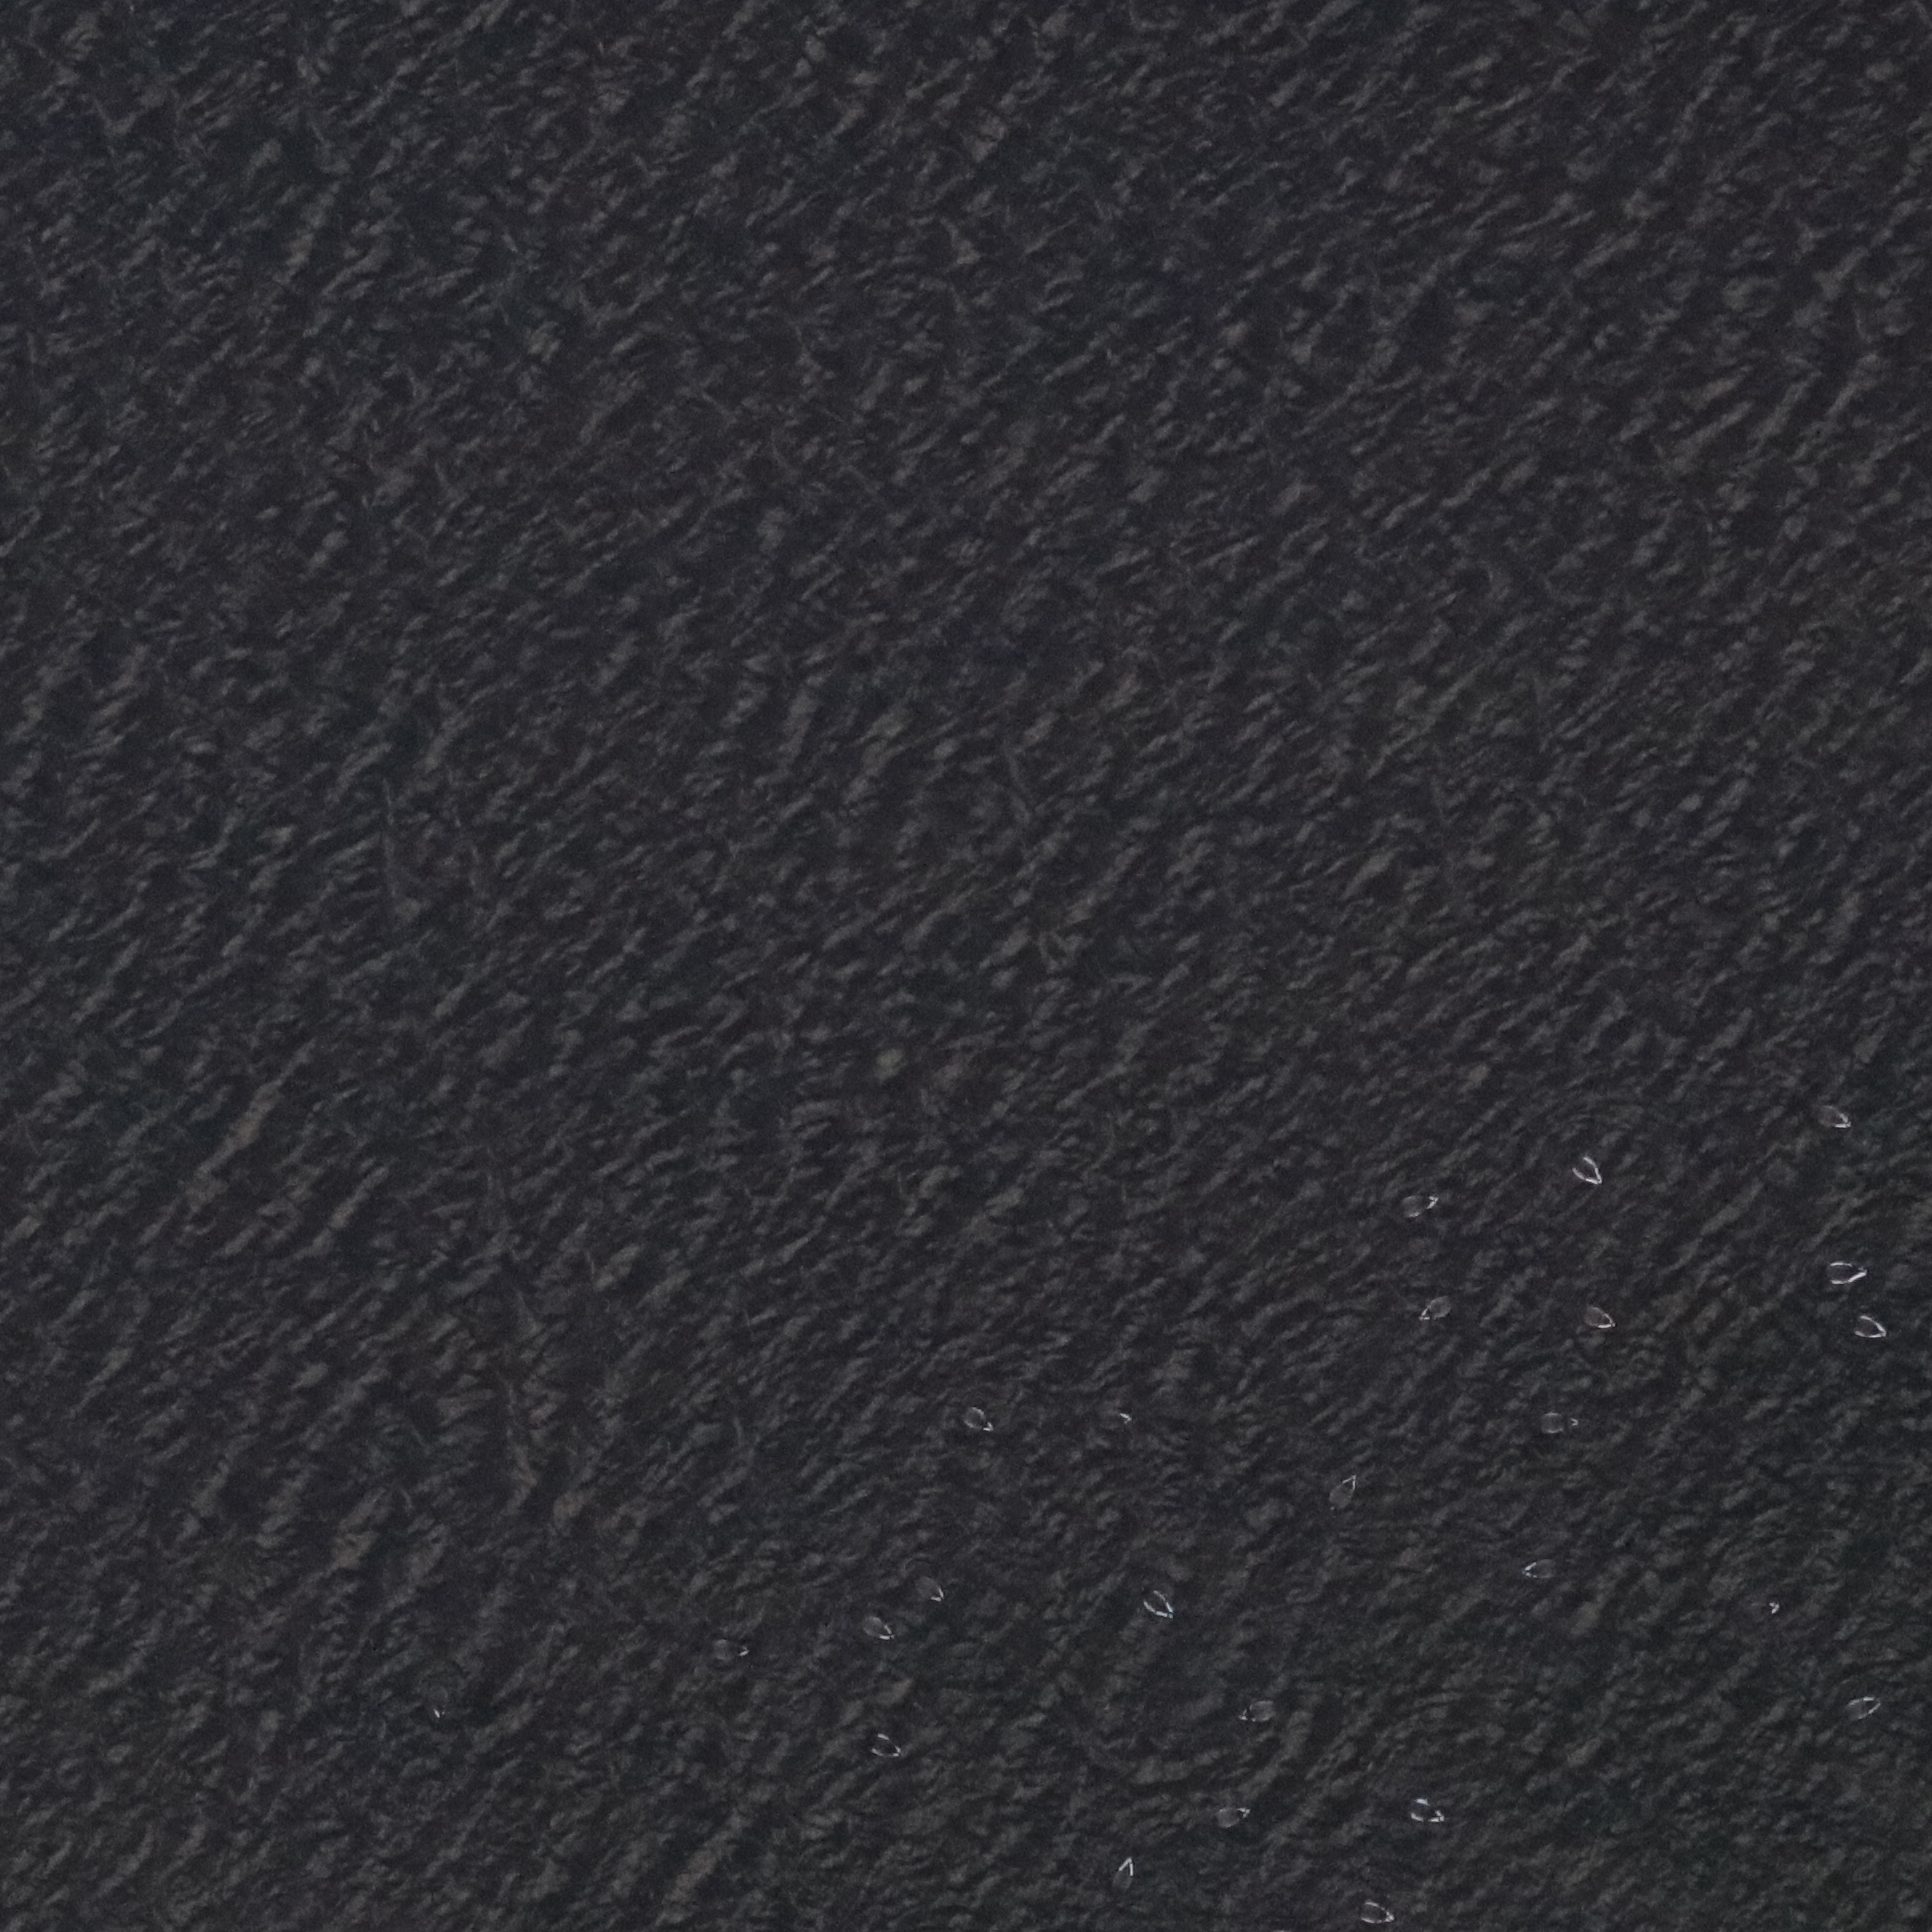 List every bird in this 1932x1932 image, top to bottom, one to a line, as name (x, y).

brant (1829, 1115)
brant (1585, 1169)
brant (1416, 1205)
brant (1842, 1273)
brant (1440, 1307)
brant (1594, 1316)
brant (1867, 1325)
brant (976, 1418)
brant (1112, 1420)
brant (1557, 1421)
brant (1342, 1493)
brant (1543, 1568)
brant (929, 1588)
brant (1158, 1603)
brant (1762, 1609)
brant (874, 1626)
brant (730, 1650)
brant (1258, 1710)
brant (1860, 1710)
brant (884, 1744)
brant (1424, 1810)
brant (1229, 1815)
brant (1127, 1873)
brant (1371, 1912)